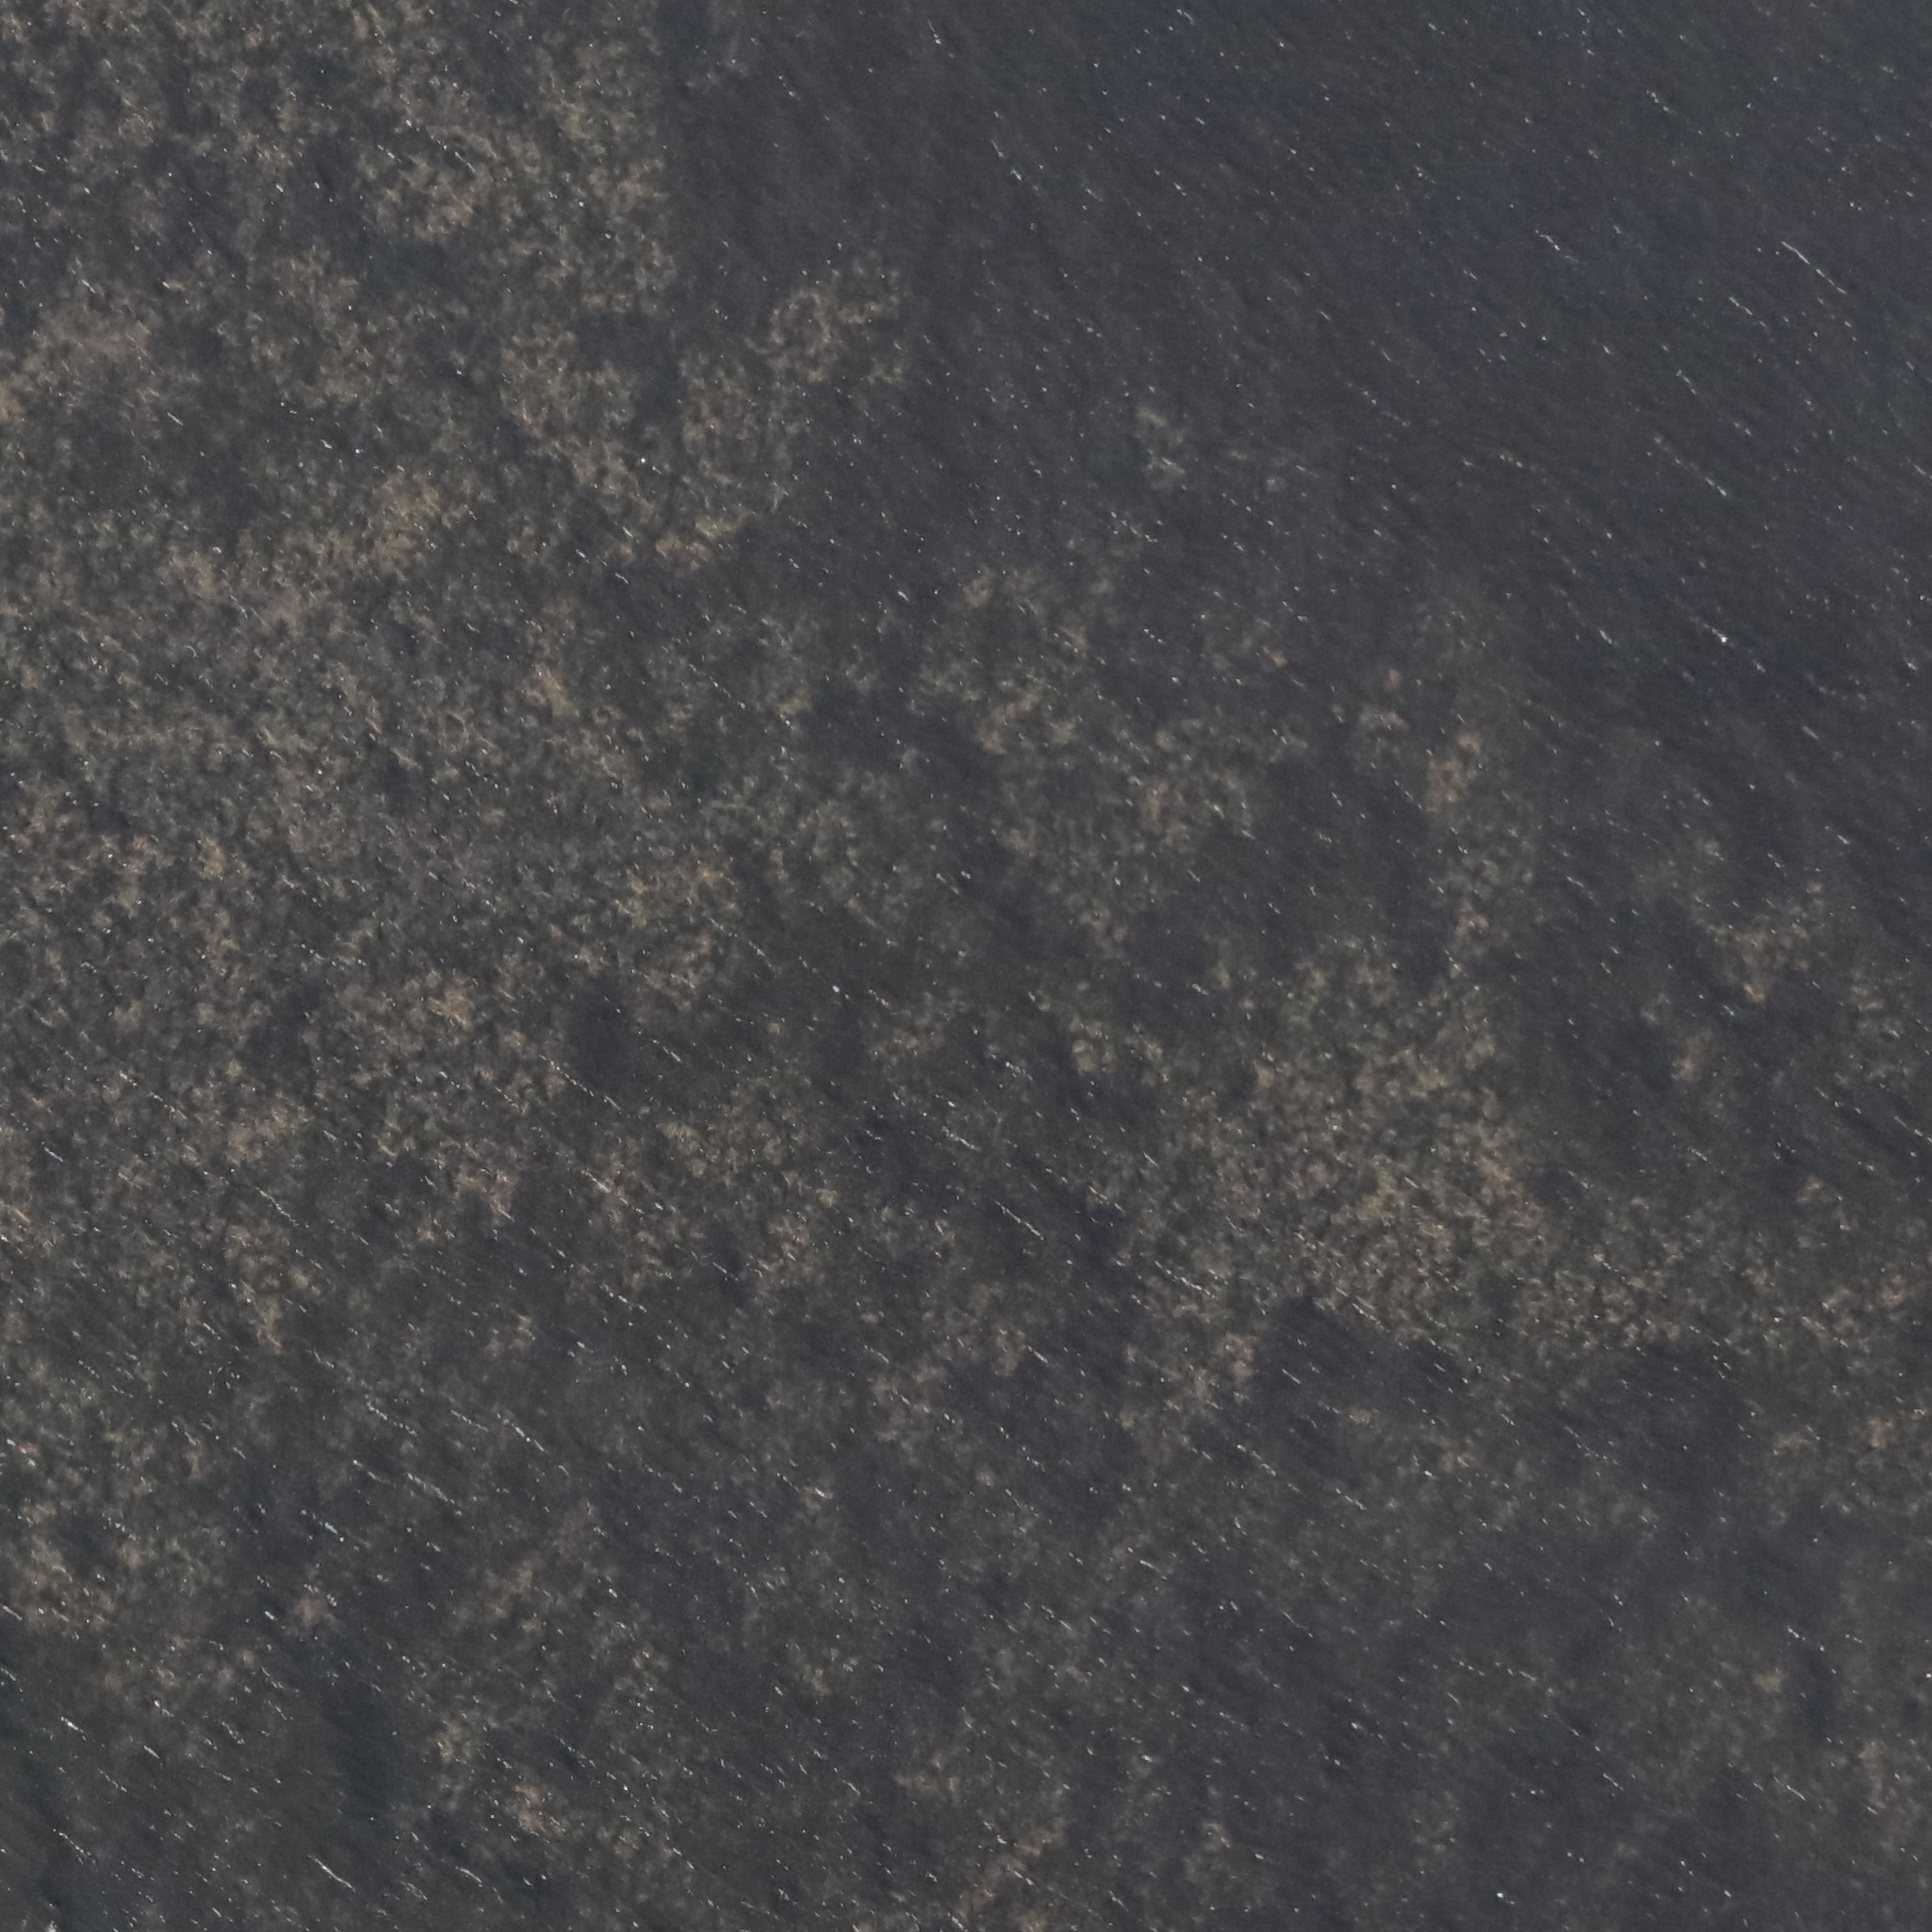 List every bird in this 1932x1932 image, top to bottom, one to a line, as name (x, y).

None